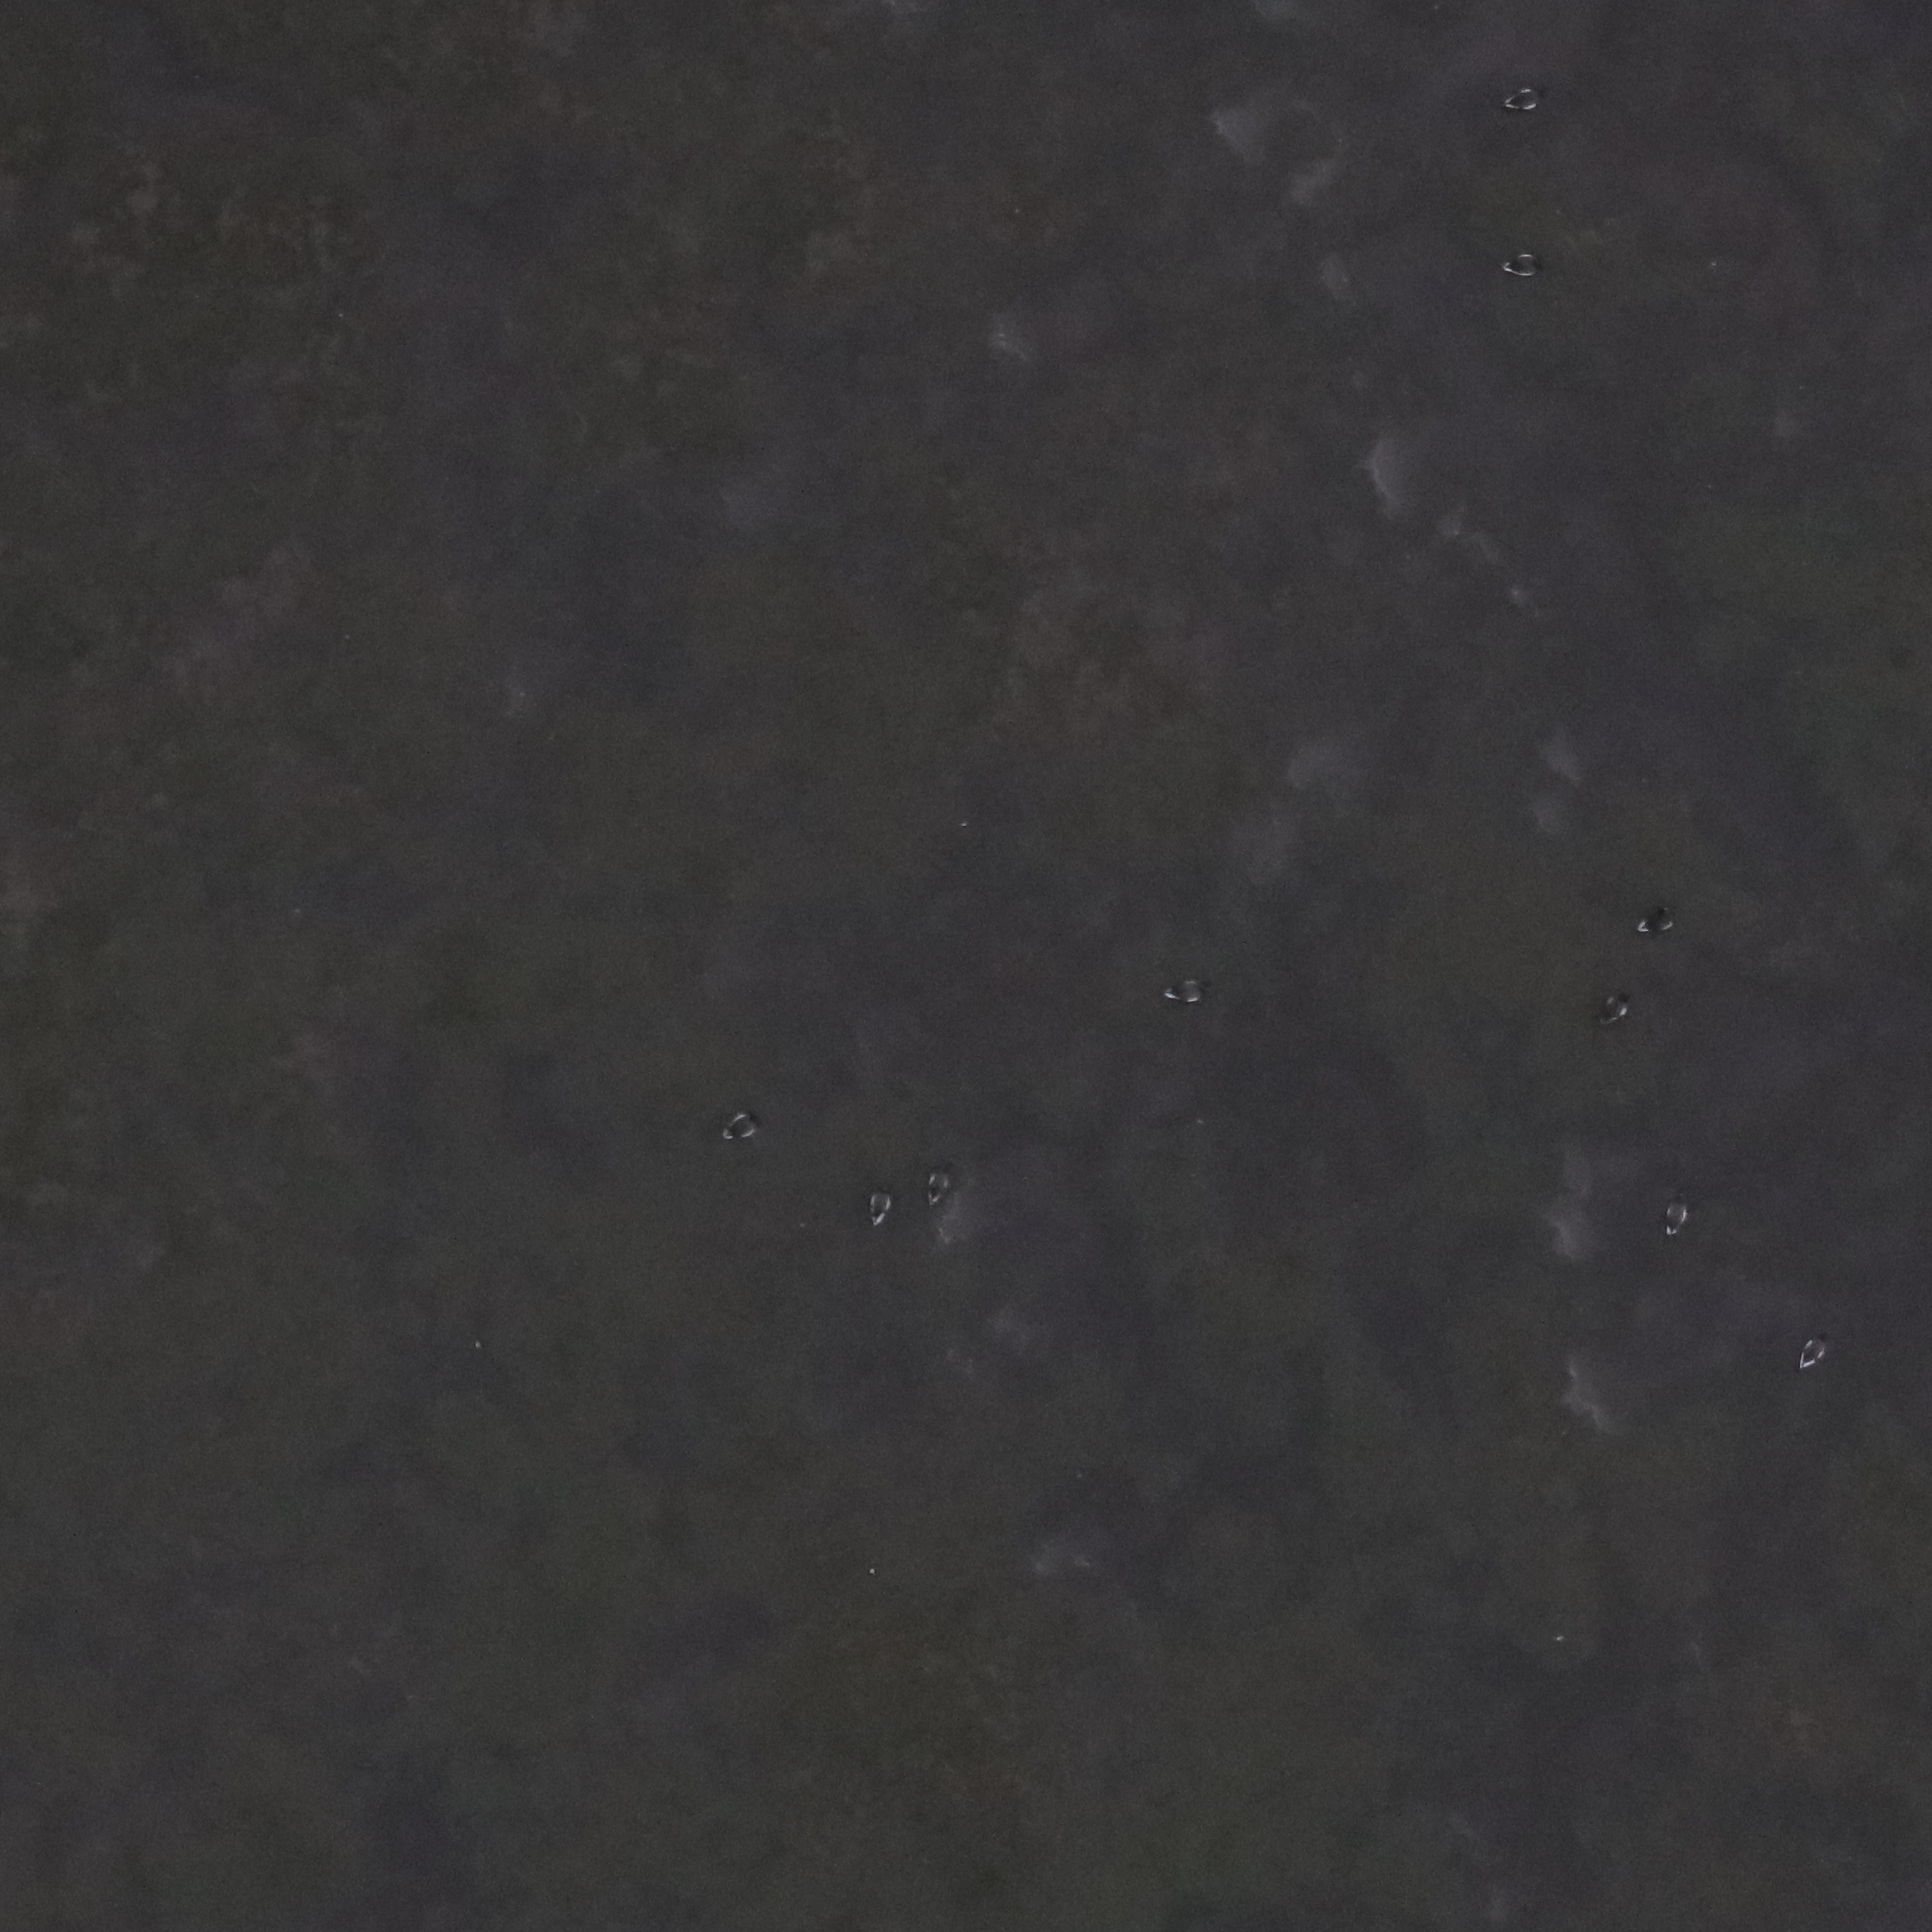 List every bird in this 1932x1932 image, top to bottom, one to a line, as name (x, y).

brant (1523, 100)
brant (1524, 267)
brant (1657, 922)
brant (1185, 991)
brant (1615, 1007)
brant (742, 1124)
brant (937, 1183)
brant (880, 1203)
brant (1675, 1211)
brant (1814, 1349)